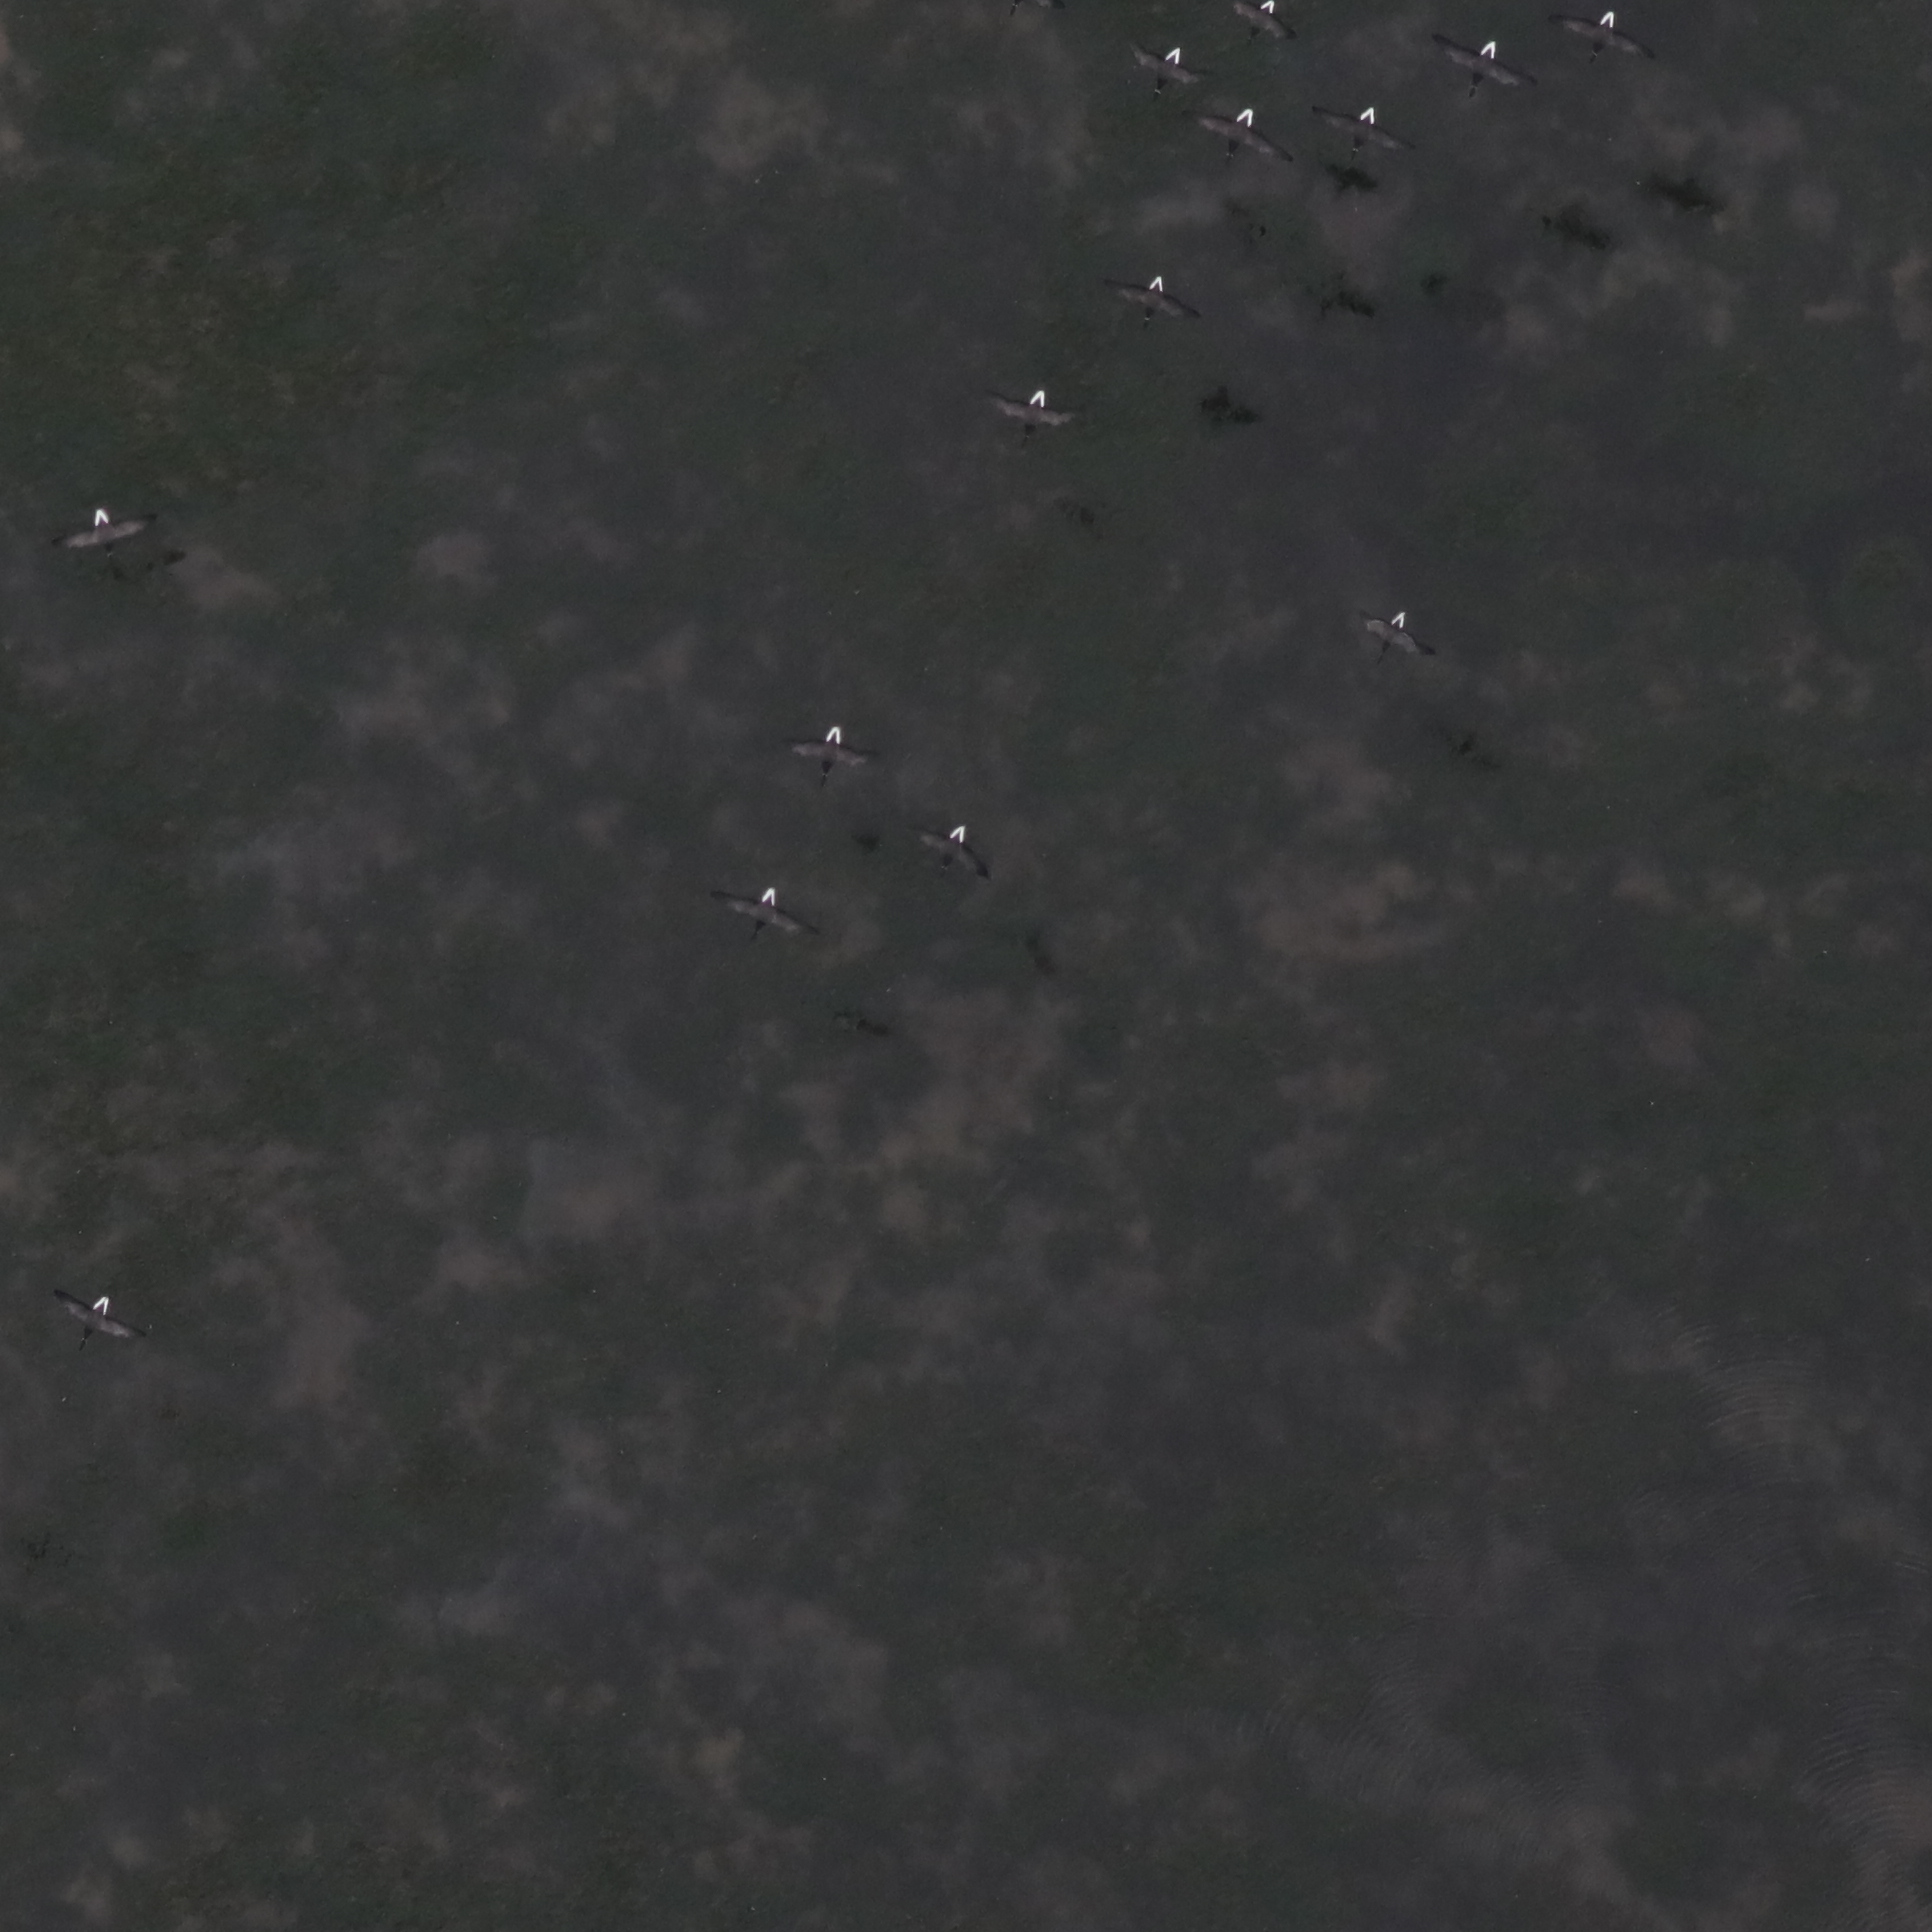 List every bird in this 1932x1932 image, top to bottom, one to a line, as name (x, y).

brant (1264, 20)
brant (1602, 31)
brant (1482, 59)
brant (1162, 71)
brant (1364, 128)
brant (1240, 131)
brant (1151, 296)
brant (1035, 412)
brant (95, 535)
brant (1394, 633)
brant (829, 751)
brant (949, 844)
brant (760, 908)
brant (95, 1318)